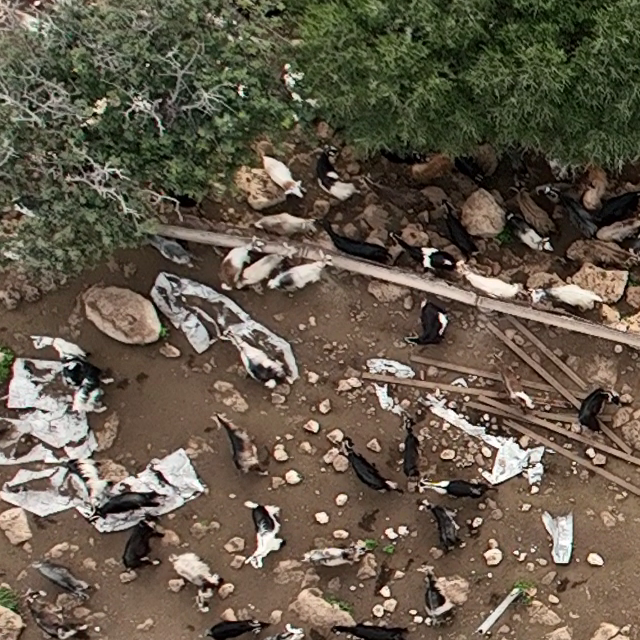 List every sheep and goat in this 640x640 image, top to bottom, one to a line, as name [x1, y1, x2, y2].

goat [13, 8, 50, 37]
goat [319, 144, 360, 200]
goat [379, 145, 430, 165]
goat [454, 152, 486, 185]
goat [413, 154, 455, 182]
goat [261, 156, 306, 199]
goat [582, 165, 609, 211]
goat [361, 176, 413, 219]
goat [509, 180, 556, 236]
goat [544, 185, 596, 235]
goat [595, 191, 639, 227]
goat [438, 199, 480, 254]
goat [631, 209, 639, 257]
goat [596, 211, 639, 240]
goat [256, 212, 317, 236]
goat [505, 212, 554, 253]
goat [319, 219, 393, 265]
goat [389, 232, 455, 271]
goat [143, 234, 191, 264]
goat [220, 236, 265, 291]
goat [569, 236, 639, 268]
goat [237, 242, 298, 289]
goat [268, 252, 333, 293]
goat [457, 261, 524, 299]
goat [529, 284, 603, 310]
goat [404, 300, 449, 346]
goat [222, 330, 286, 388]
goat [29, 335, 89, 388]
goat [63, 354, 107, 415]
goat [578, 388, 619, 432]
goat [401, 410, 422, 482]
goat [211, 411, 268, 477]
goat [340, 435, 405, 494]
goat [66, 459, 110, 505]
goat [417, 481, 499, 499]
goat [86, 491, 163, 525]
goat [416, 498, 466, 551]
goat [242, 502, 283, 569]
goat [122, 513, 165, 569]
goat [302, 544, 362, 567]
goat [168, 553, 220, 587]
goat [32, 560, 91, 593]
goat [416, 563, 454, 616]
goat [23, 589, 89, 639]
goat [208, 619, 271, 639]
goat [330, 624, 414, 639]
goat [240, 627, 302, 639]